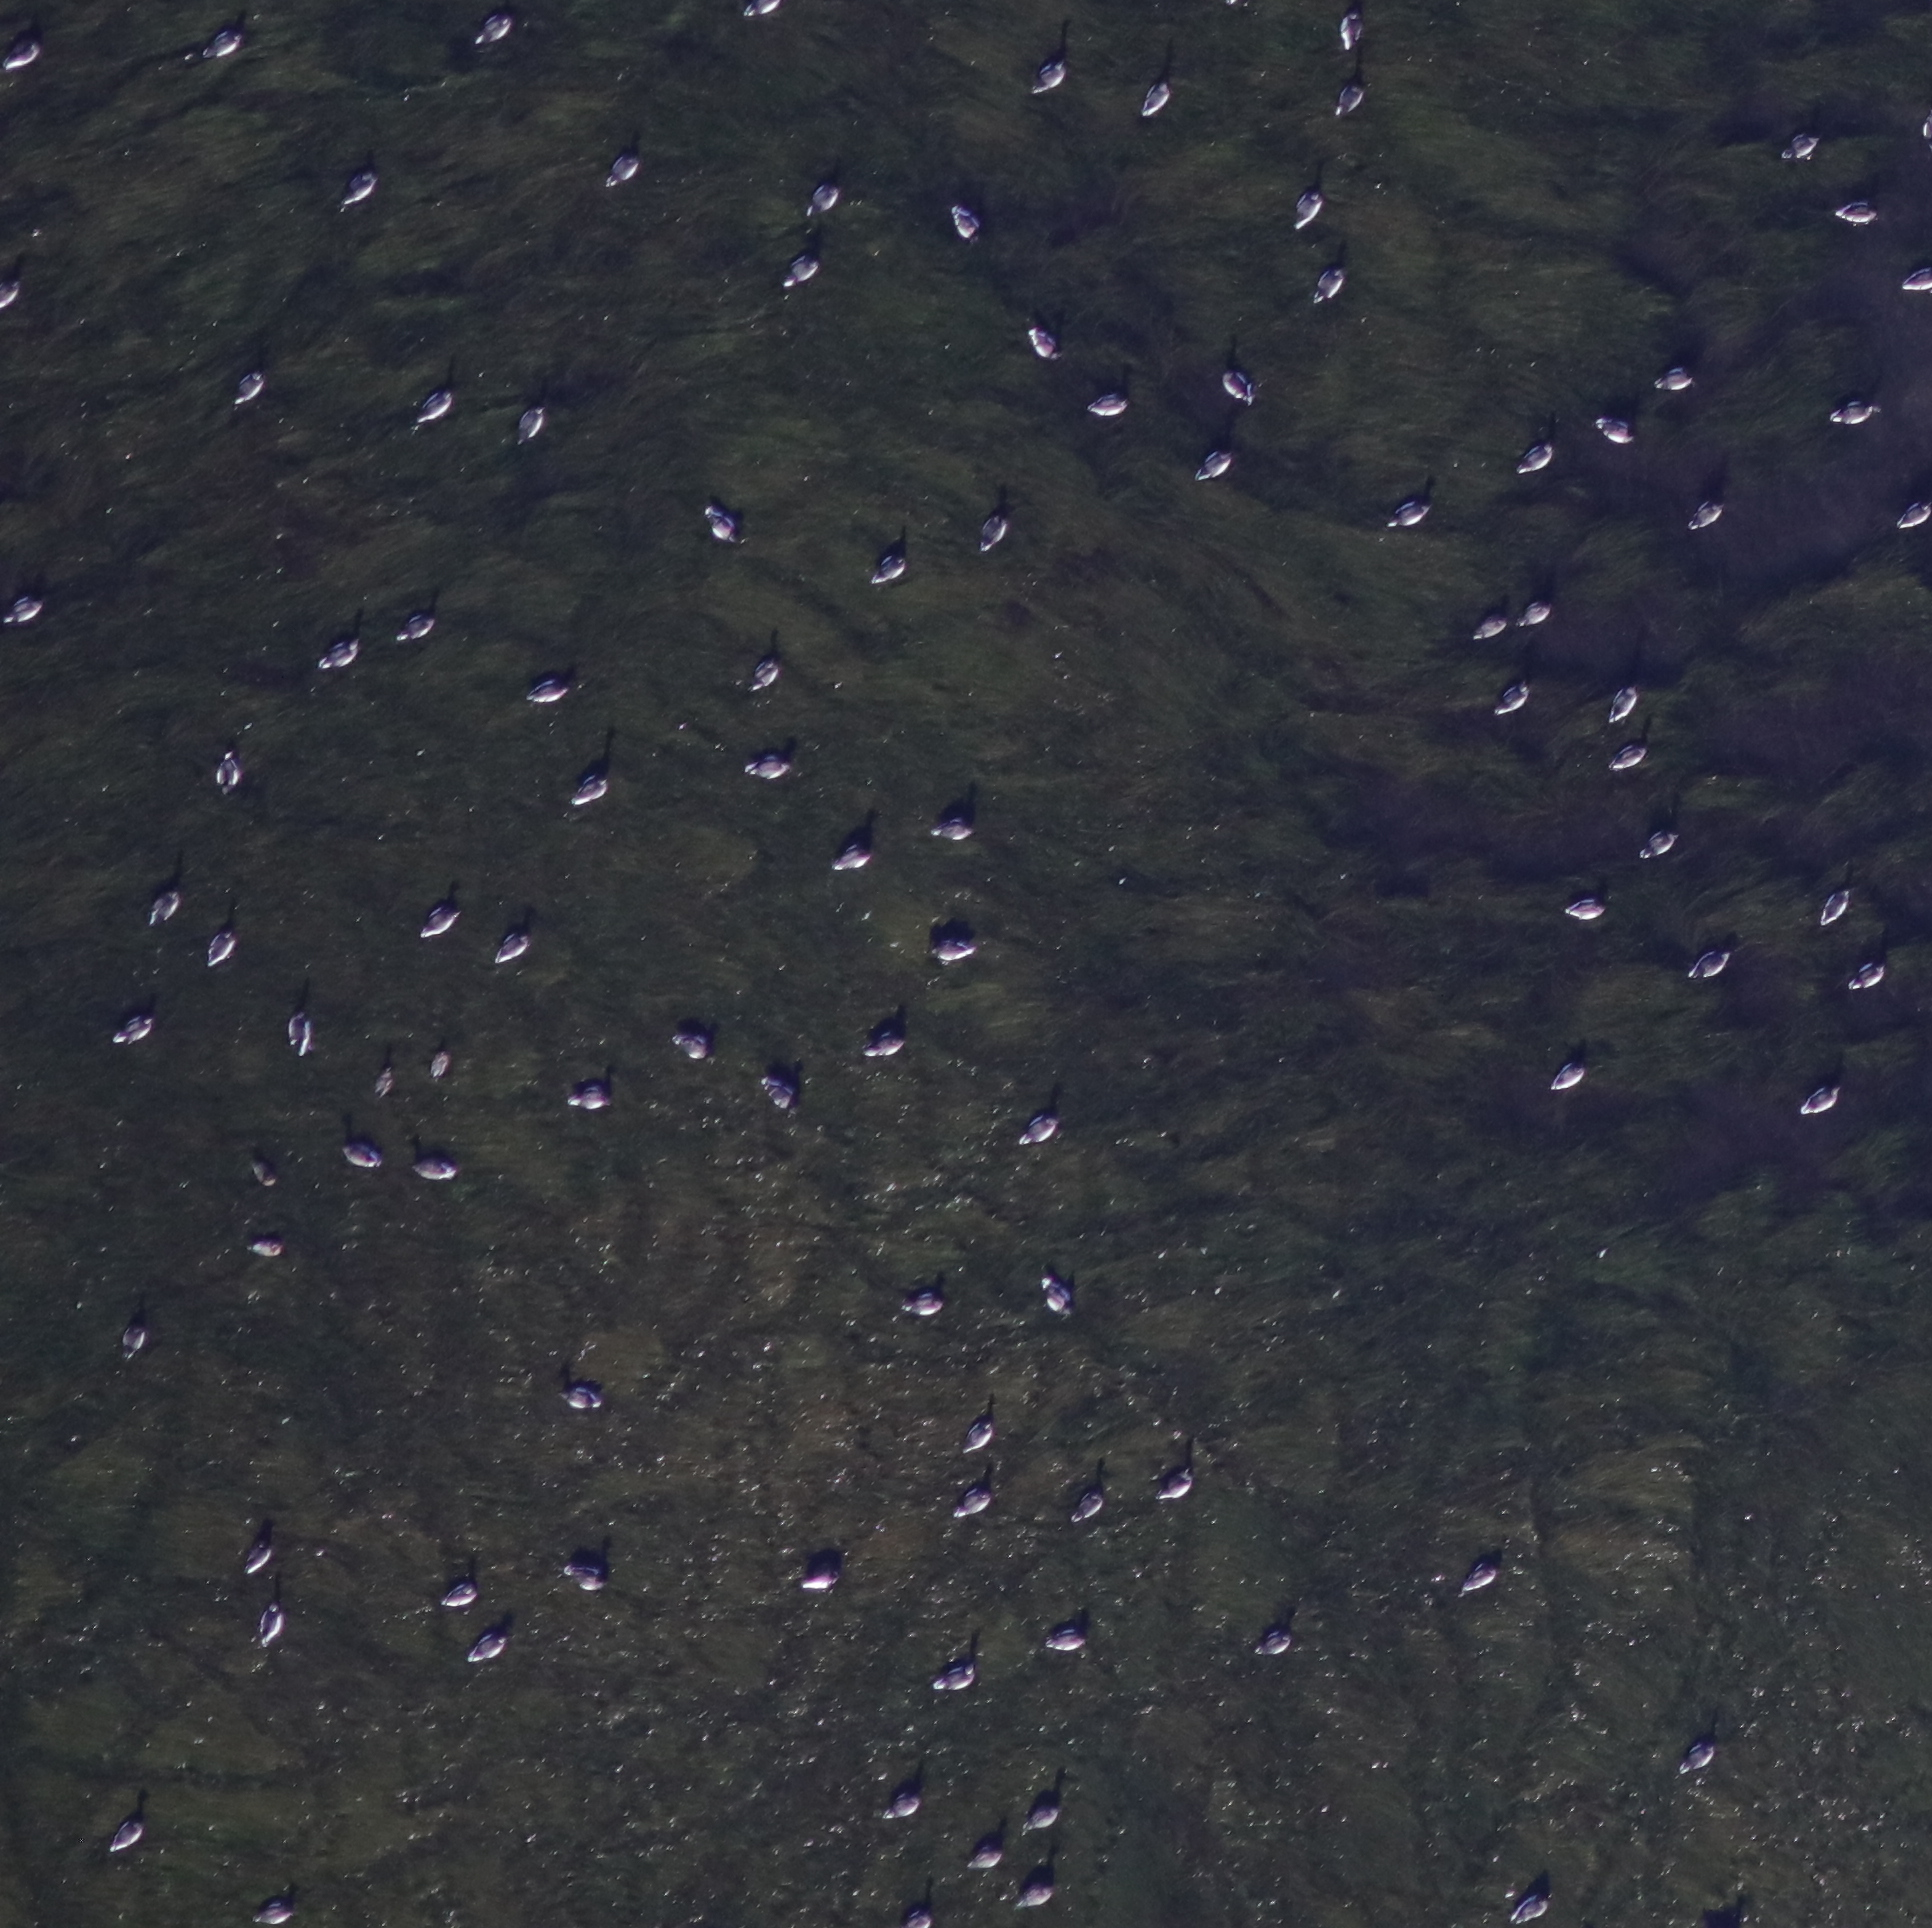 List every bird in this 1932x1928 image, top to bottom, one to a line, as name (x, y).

brant (764, 2)
brant (1351, 29)
brant (495, 30)
brant (222, 44)
brant (23, 55)
brant (1051, 77)
brant (1155, 97)
brant (1350, 98)
brant (1801, 143)
brant (622, 168)
brant (362, 190)
brant (825, 198)
brant (1307, 210)
brant (1857, 213)
brant (968, 223)
brant (802, 270)
brant (1925, 279)
brant (1327, 284)
brant (7, 291)
brant (1042, 346)
brant (1673, 378)
brant (1237, 384)
brant (249, 390)
brant (434, 405)
brant (1106, 405)
brant (1852, 412)
brant (531, 424)
brant (1613, 429)
brant (1535, 457)
brant (1214, 464)
brant (1410, 513)
brant (1912, 515)
brant (1703, 517)
brant (724, 526)
brant (994, 530)
brant (889, 569)
brant (23, 609)
brant (1539, 617)
brant (416, 624)
brant (1485, 626)
brant (341, 653)
brant (763, 674)
brant (551, 690)
brant (1509, 697)
brant (1622, 703)
brant (1629, 759)
brant (770, 767)
brant (228, 772)
brant (588, 790)
brant (954, 828)
brant (1658, 843)
brant (853, 857)
brant (164, 905)
brant (1584, 906)
brant (1833, 907)
brant (440, 919)
brant (221, 945)
brant (514, 945)
brant (953, 947)
brant (1710, 964)
brant (1867, 975)
brant (135, 1026)
brant (302, 1031)
brant (887, 1043)
brant (696, 1045)
other bird (441, 1062)
brant (1569, 1074)
other bird (384, 1083)
brant (784, 1093)
brant (591, 1095)
brant (1820, 1097)
brant (1041, 1129)
brant (362, 1155)
brant (432, 1168)
other bird (264, 1177)
other bird (266, 1248)
brant (1059, 1298)
brant (924, 1303)
brant (135, 1337)
brant (583, 1397)
brant (978, 1434)
brant (1175, 1484)
brant (975, 1498)
brant (1091, 1503)
brant (260, 1553)
brant (588, 1576)
brant (1479, 1576)
brant (820, 1579)
brant (459, 1594)
brant (274, 1622)
brant (1068, 1638)
brant (1273, 1641)
brant (489, 1646)
brant (958, 1676)
brant (1699, 1754)
brant (905, 1802)
brant (1042, 1813)
brant (127, 1833)
brant (993, 1855)
brant (1034, 1891)
brant (280, 1908)
brant (1524, 1908)
brant (920, 1917)